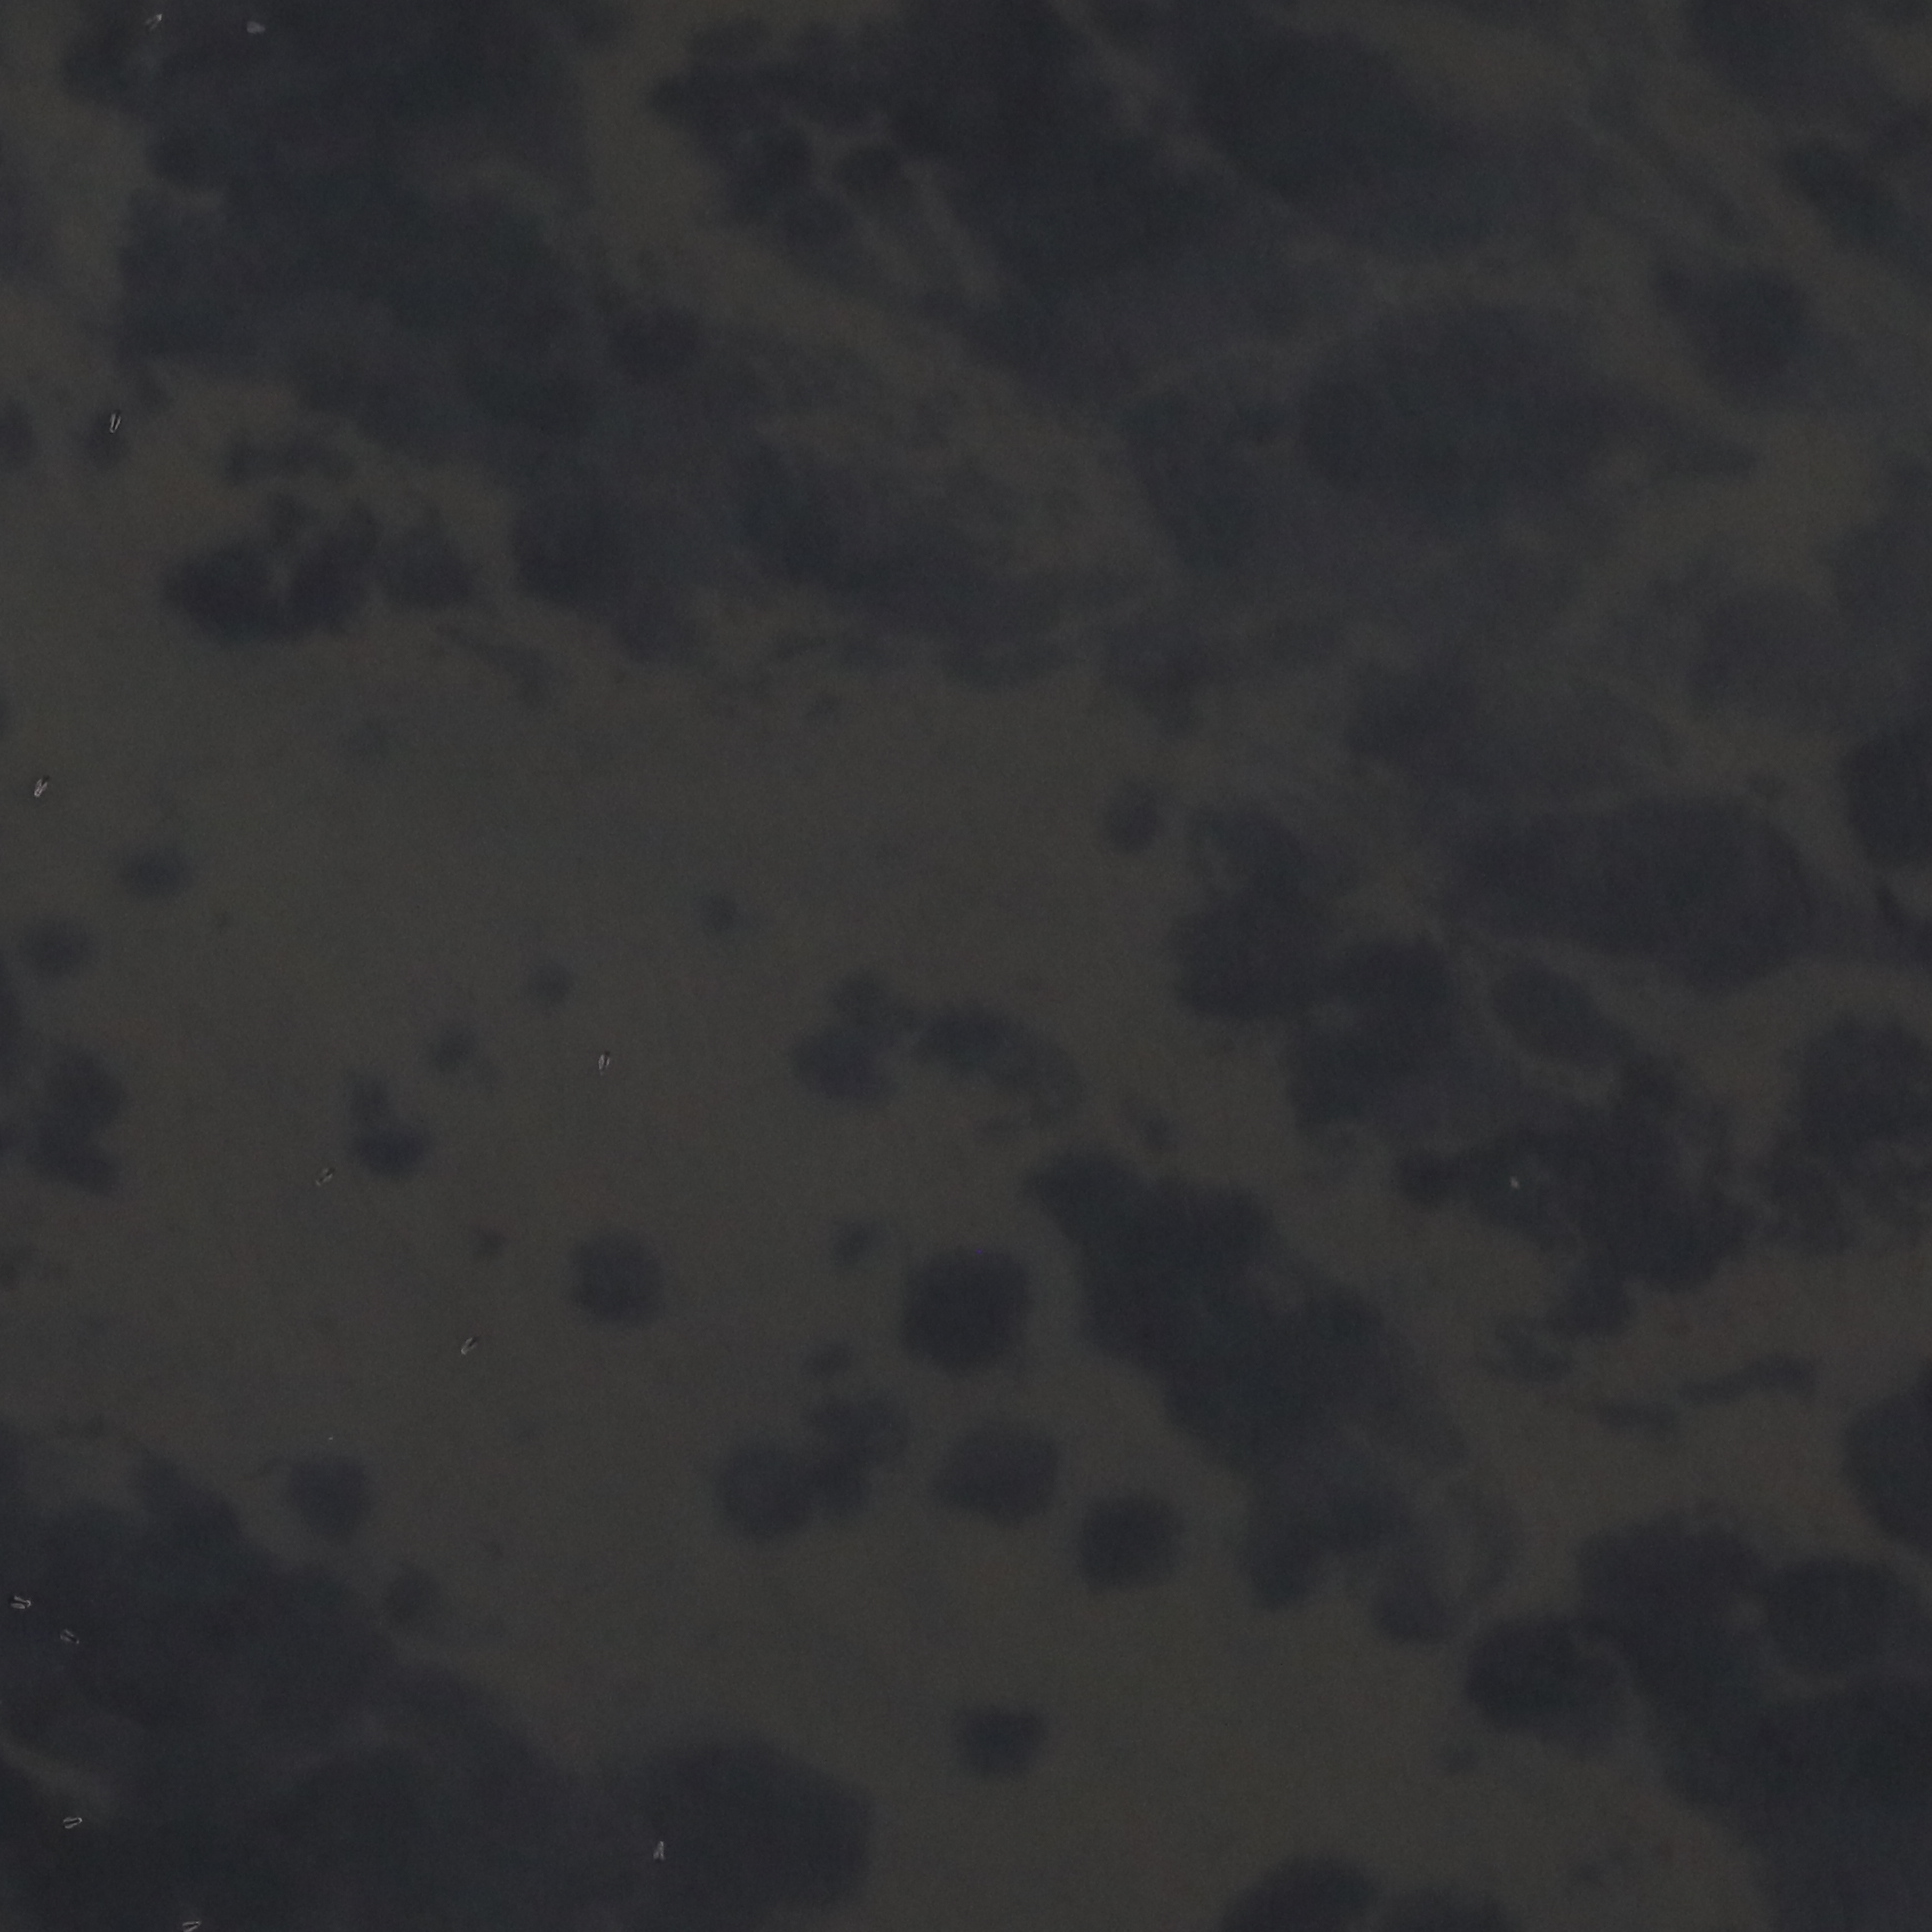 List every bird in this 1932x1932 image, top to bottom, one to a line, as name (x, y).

other bird (158, 22)
other bird (262, 31)
other bird (121, 405)
other bird (44, 785)
other bird (601, 1063)
other bird (331, 1170)
other bird (477, 1344)
other bird (16, 1601)
other bird (79, 1631)
other bird (63, 1819)
other bird (654, 1864)
other bird (191, 1919)